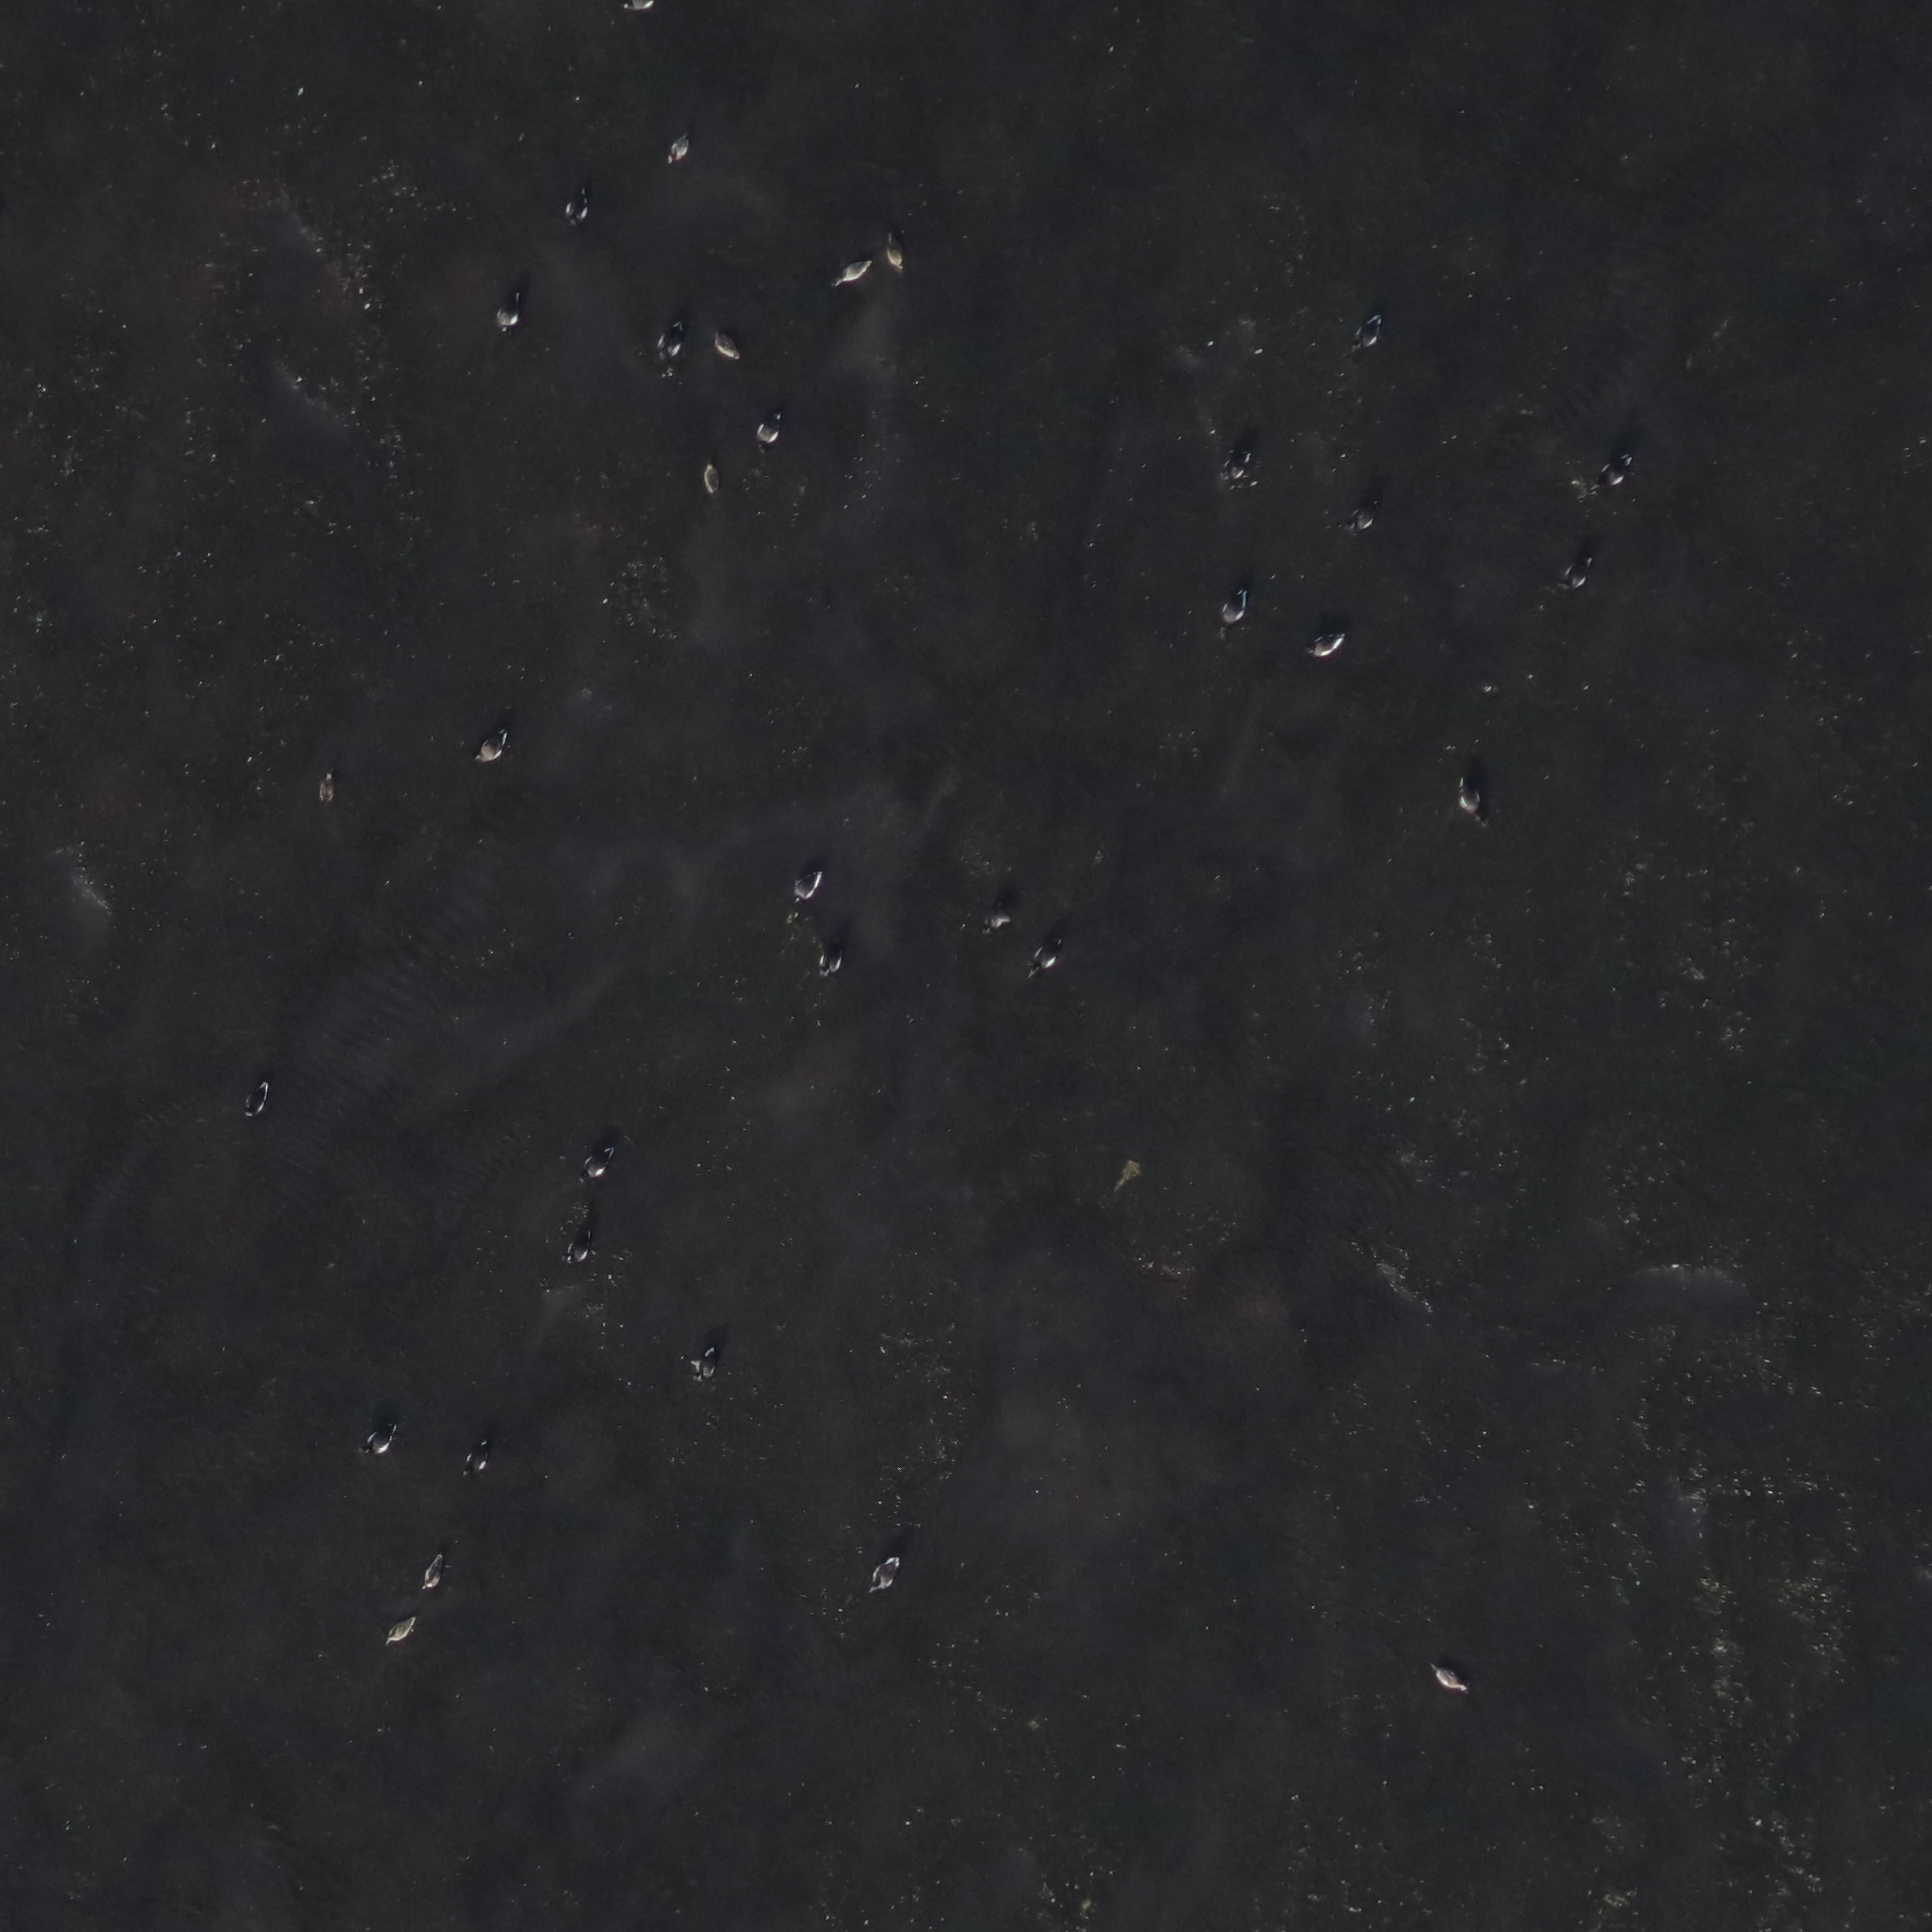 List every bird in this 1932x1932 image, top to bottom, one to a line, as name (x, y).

other bird (685, 148)
brant (576, 210)
other bird (896, 248)
other bird (856, 271)
brant (503, 307)
brant (1366, 333)
other bird (724, 342)
brant (670, 343)
brant (772, 437)
brant (1242, 457)
brant (1614, 474)
other bird (712, 480)
brant (1358, 511)
brant (1578, 580)
brant (1228, 602)
brant (1326, 645)
brant (492, 748)
other bird (324, 795)
brant (1472, 800)
brant (809, 883)
other bird (996, 920)
brant (1043, 961)
brant (830, 964)
brant (261, 1099)
brant (597, 1165)
brant (583, 1247)
brant (697, 1365)
brant (379, 1439)
brant (476, 1450)
brant (886, 1572)
other bird (430, 1580)
other bird (406, 1625)
brant (1449, 1677)